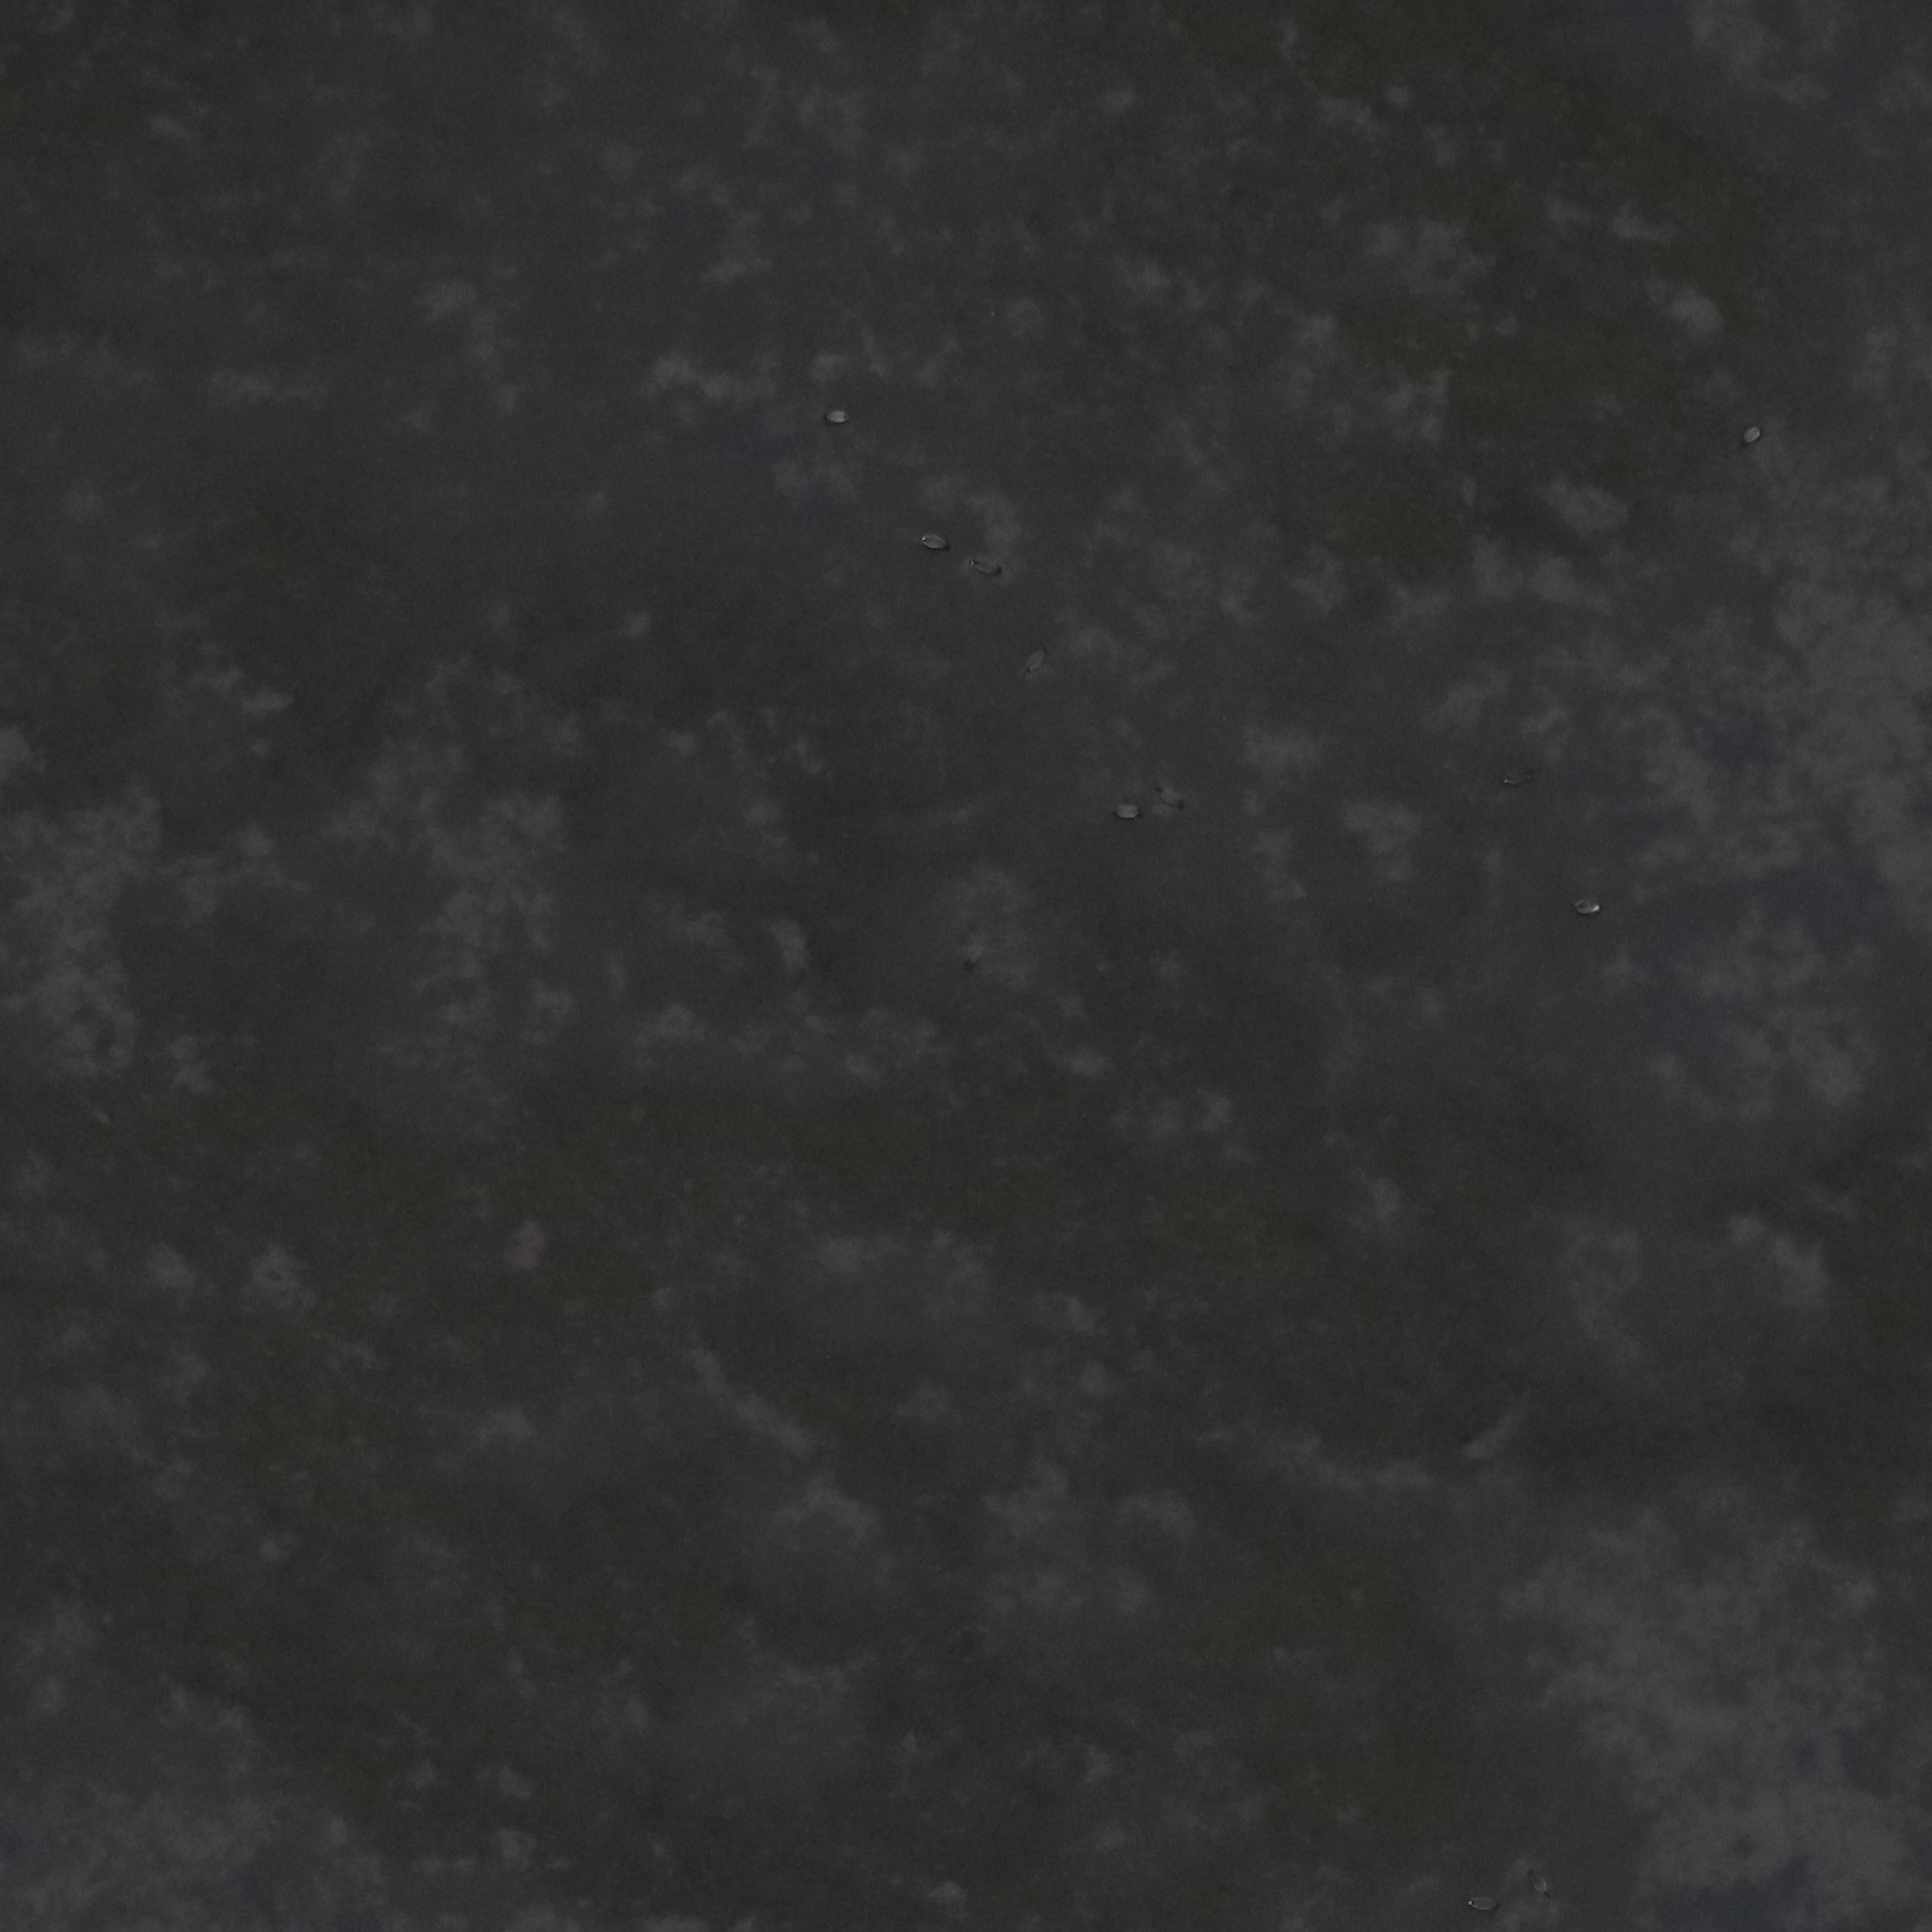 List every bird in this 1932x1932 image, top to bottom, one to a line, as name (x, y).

Canada goose (837, 416)
Canada goose (1753, 430)
Canada goose (934, 539)
Canada goose (983, 574)
Canada goose (1041, 657)
Canada goose (1517, 775)
Canada goose (1171, 791)
Canada goose (1132, 808)
Canada goose (1593, 901)
Canada goose (968, 959)
Canada goose (1551, 1881)
Canada goose (1486, 1903)